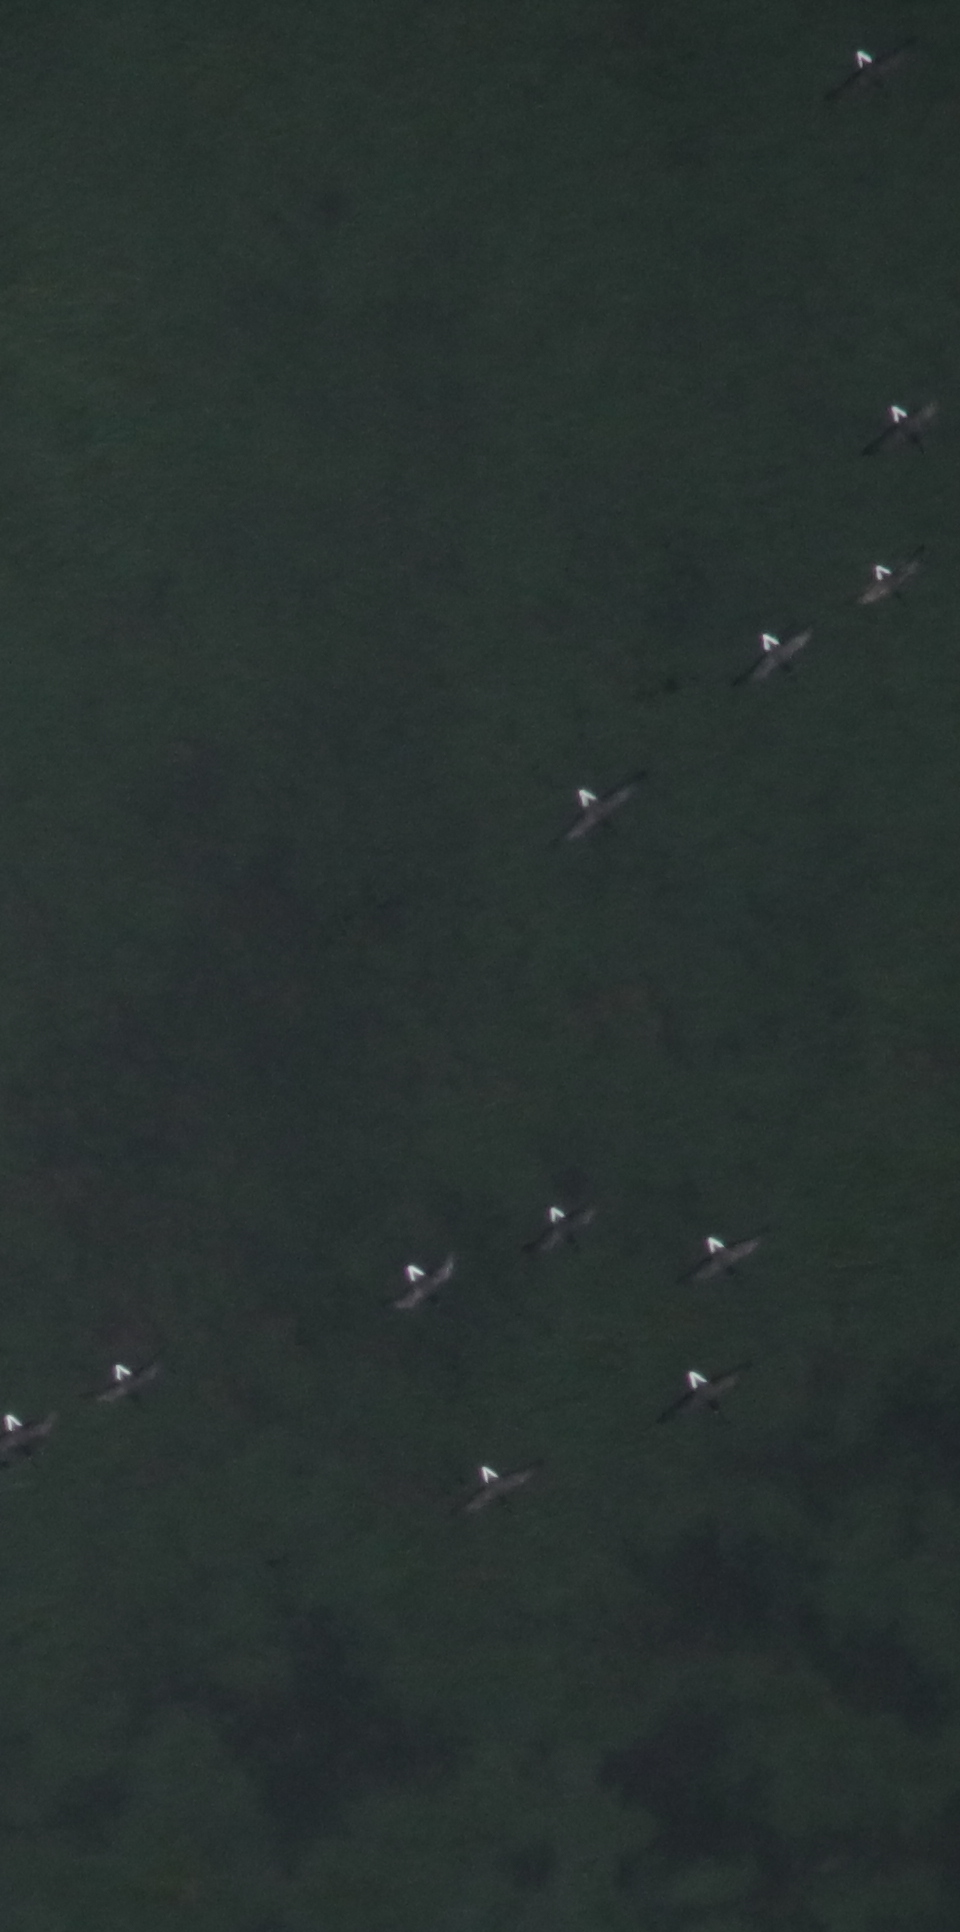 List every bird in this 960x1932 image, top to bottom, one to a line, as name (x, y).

brant (873, 75)
brant (911, 424)
brant (883, 583)
brant (781, 660)
brant (597, 819)
brant (561, 1222)
brant (728, 1251)
brant (427, 1279)
brant (125, 1381)
brant (707, 1401)
brant (20, 1442)
brant (495, 1490)